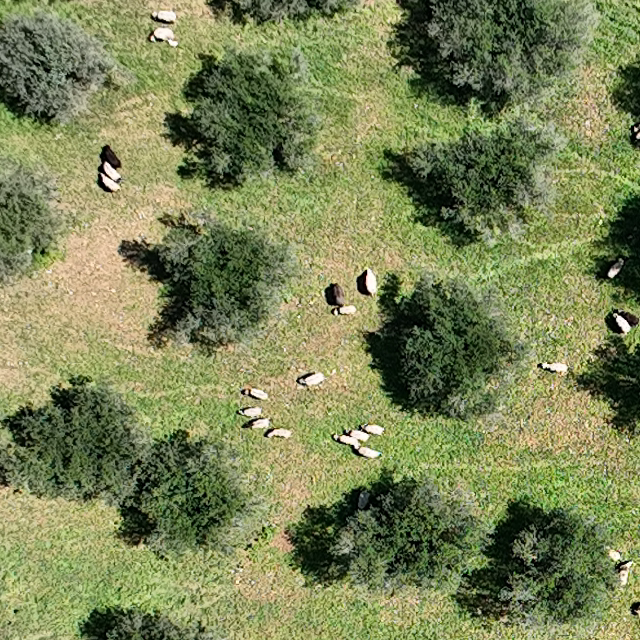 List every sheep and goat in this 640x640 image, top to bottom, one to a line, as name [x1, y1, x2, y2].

sheep [151, 10, 176, 23]
sheep [147, 27, 175, 44]
sheep [633, 121, 639, 133]
sheep [630, 130, 639, 143]
sheep [102, 143, 122, 168]
sheep [103, 161, 120, 180]
sheep [99, 171, 121, 192]
sheep [608, 258, 623, 278]
sheep [364, 269, 377, 294]
sheep [333, 283, 344, 305]
sheep [334, 305, 356, 316]
sheep [614, 309, 639, 326]
sheep [612, 313, 631, 333]
sheep [541, 363, 569, 373]
sheep [299, 372, 325, 387]
sheep [244, 388, 268, 401]
sheep [238, 407, 262, 417]
sheep [243, 418, 269, 429]
sheep [360, 424, 384, 436]
sheep [267, 429, 291, 439]
sheep [346, 429, 369, 442]
sheep [332, 434, 361, 449]
sheep [354, 445, 380, 458]
sheep [605, 544, 619, 563]
sheep [617, 560, 633, 588]
sheep [634, 602, 639, 618]